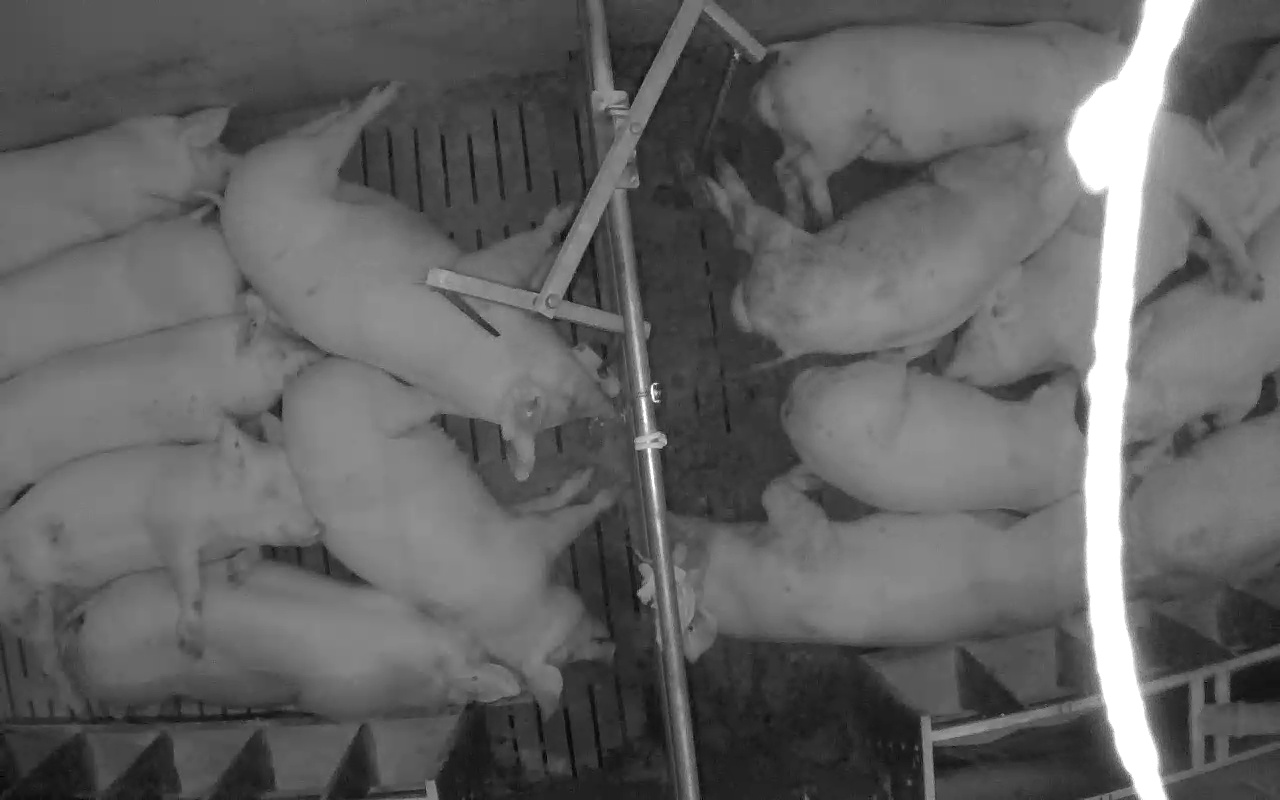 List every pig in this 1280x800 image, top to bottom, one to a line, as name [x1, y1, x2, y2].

pig [751, 19, 1132, 231]
pig [1212, 41, 1280, 248]
pig [192, 79, 618, 485]
pig [2, 101, 246, 281]
pig [941, 111, 1262, 389]
pig [696, 131, 1082, 371]
pig [0, 201, 259, 384]
pig [1122, 208, 1279, 447]
pig [1, 290, 327, 513]
pig [779, 348, 1089, 514]
pig [281, 355, 624, 724]
pig [1125, 403, 1279, 600]
pig [2, 412, 329, 718]
pig [666, 470, 1086, 665]
pig [58, 558, 523, 725]